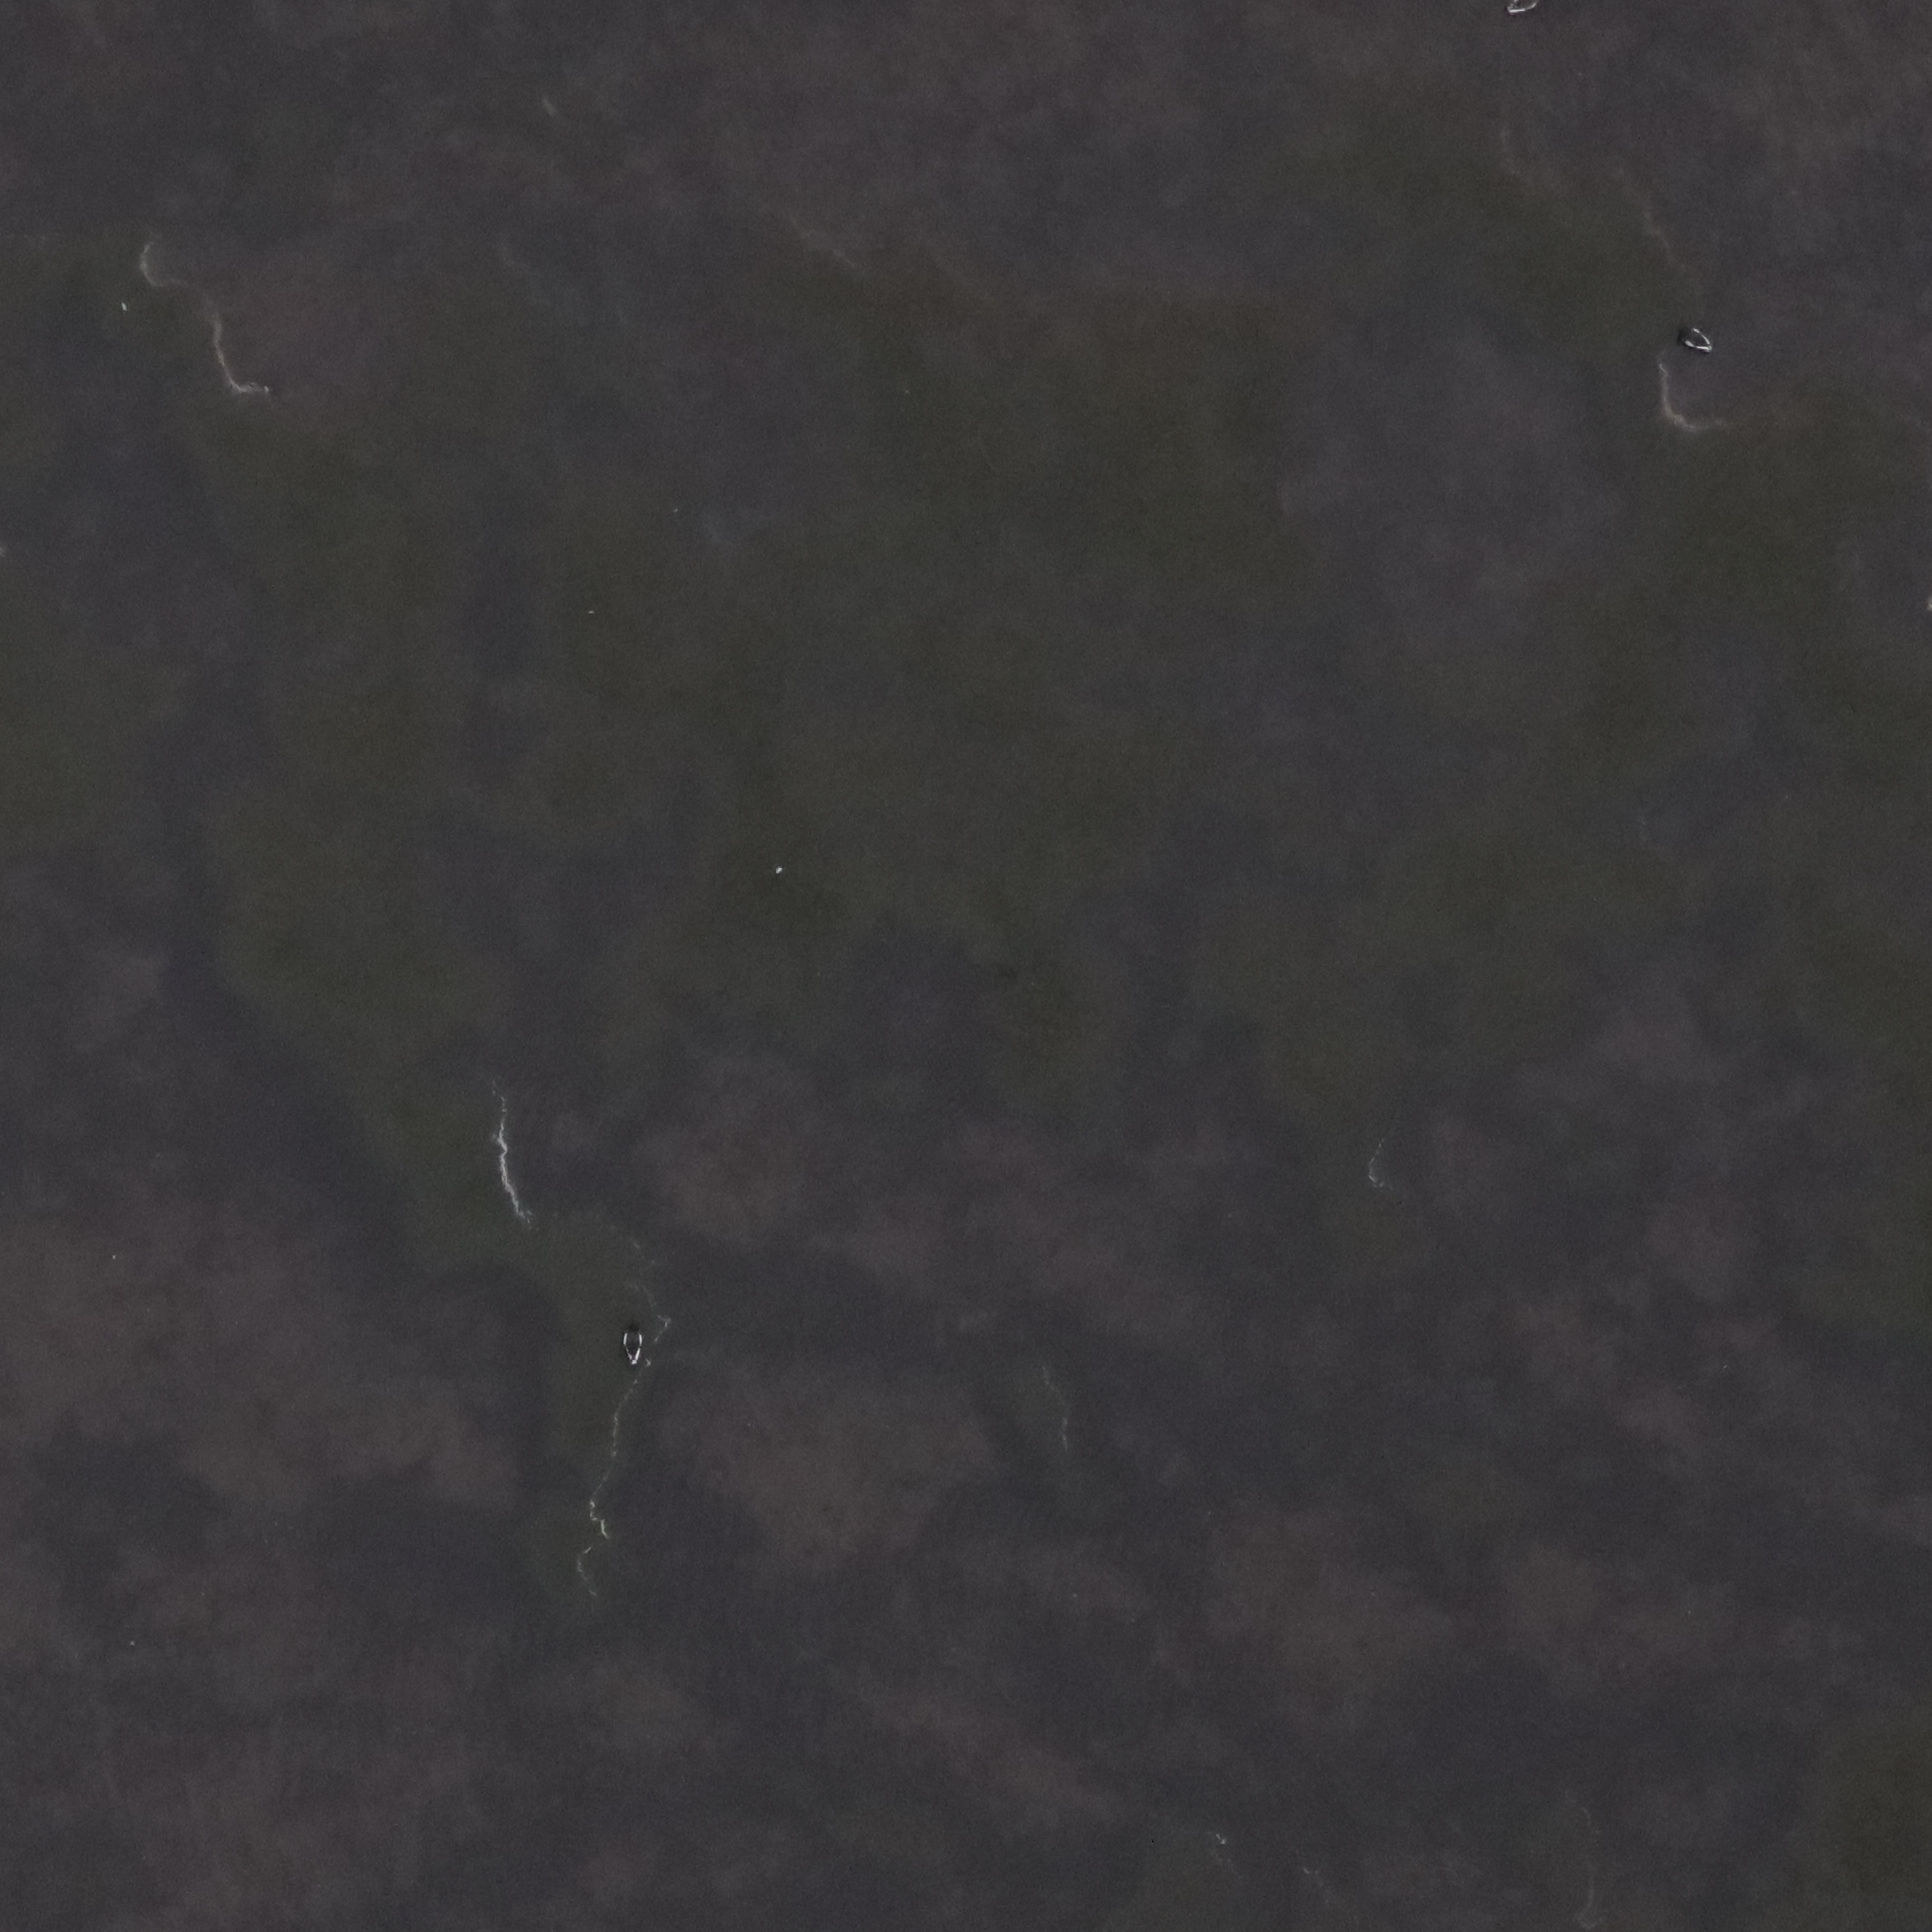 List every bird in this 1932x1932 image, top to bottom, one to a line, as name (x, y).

brant (1694, 341)
brant (635, 1342)